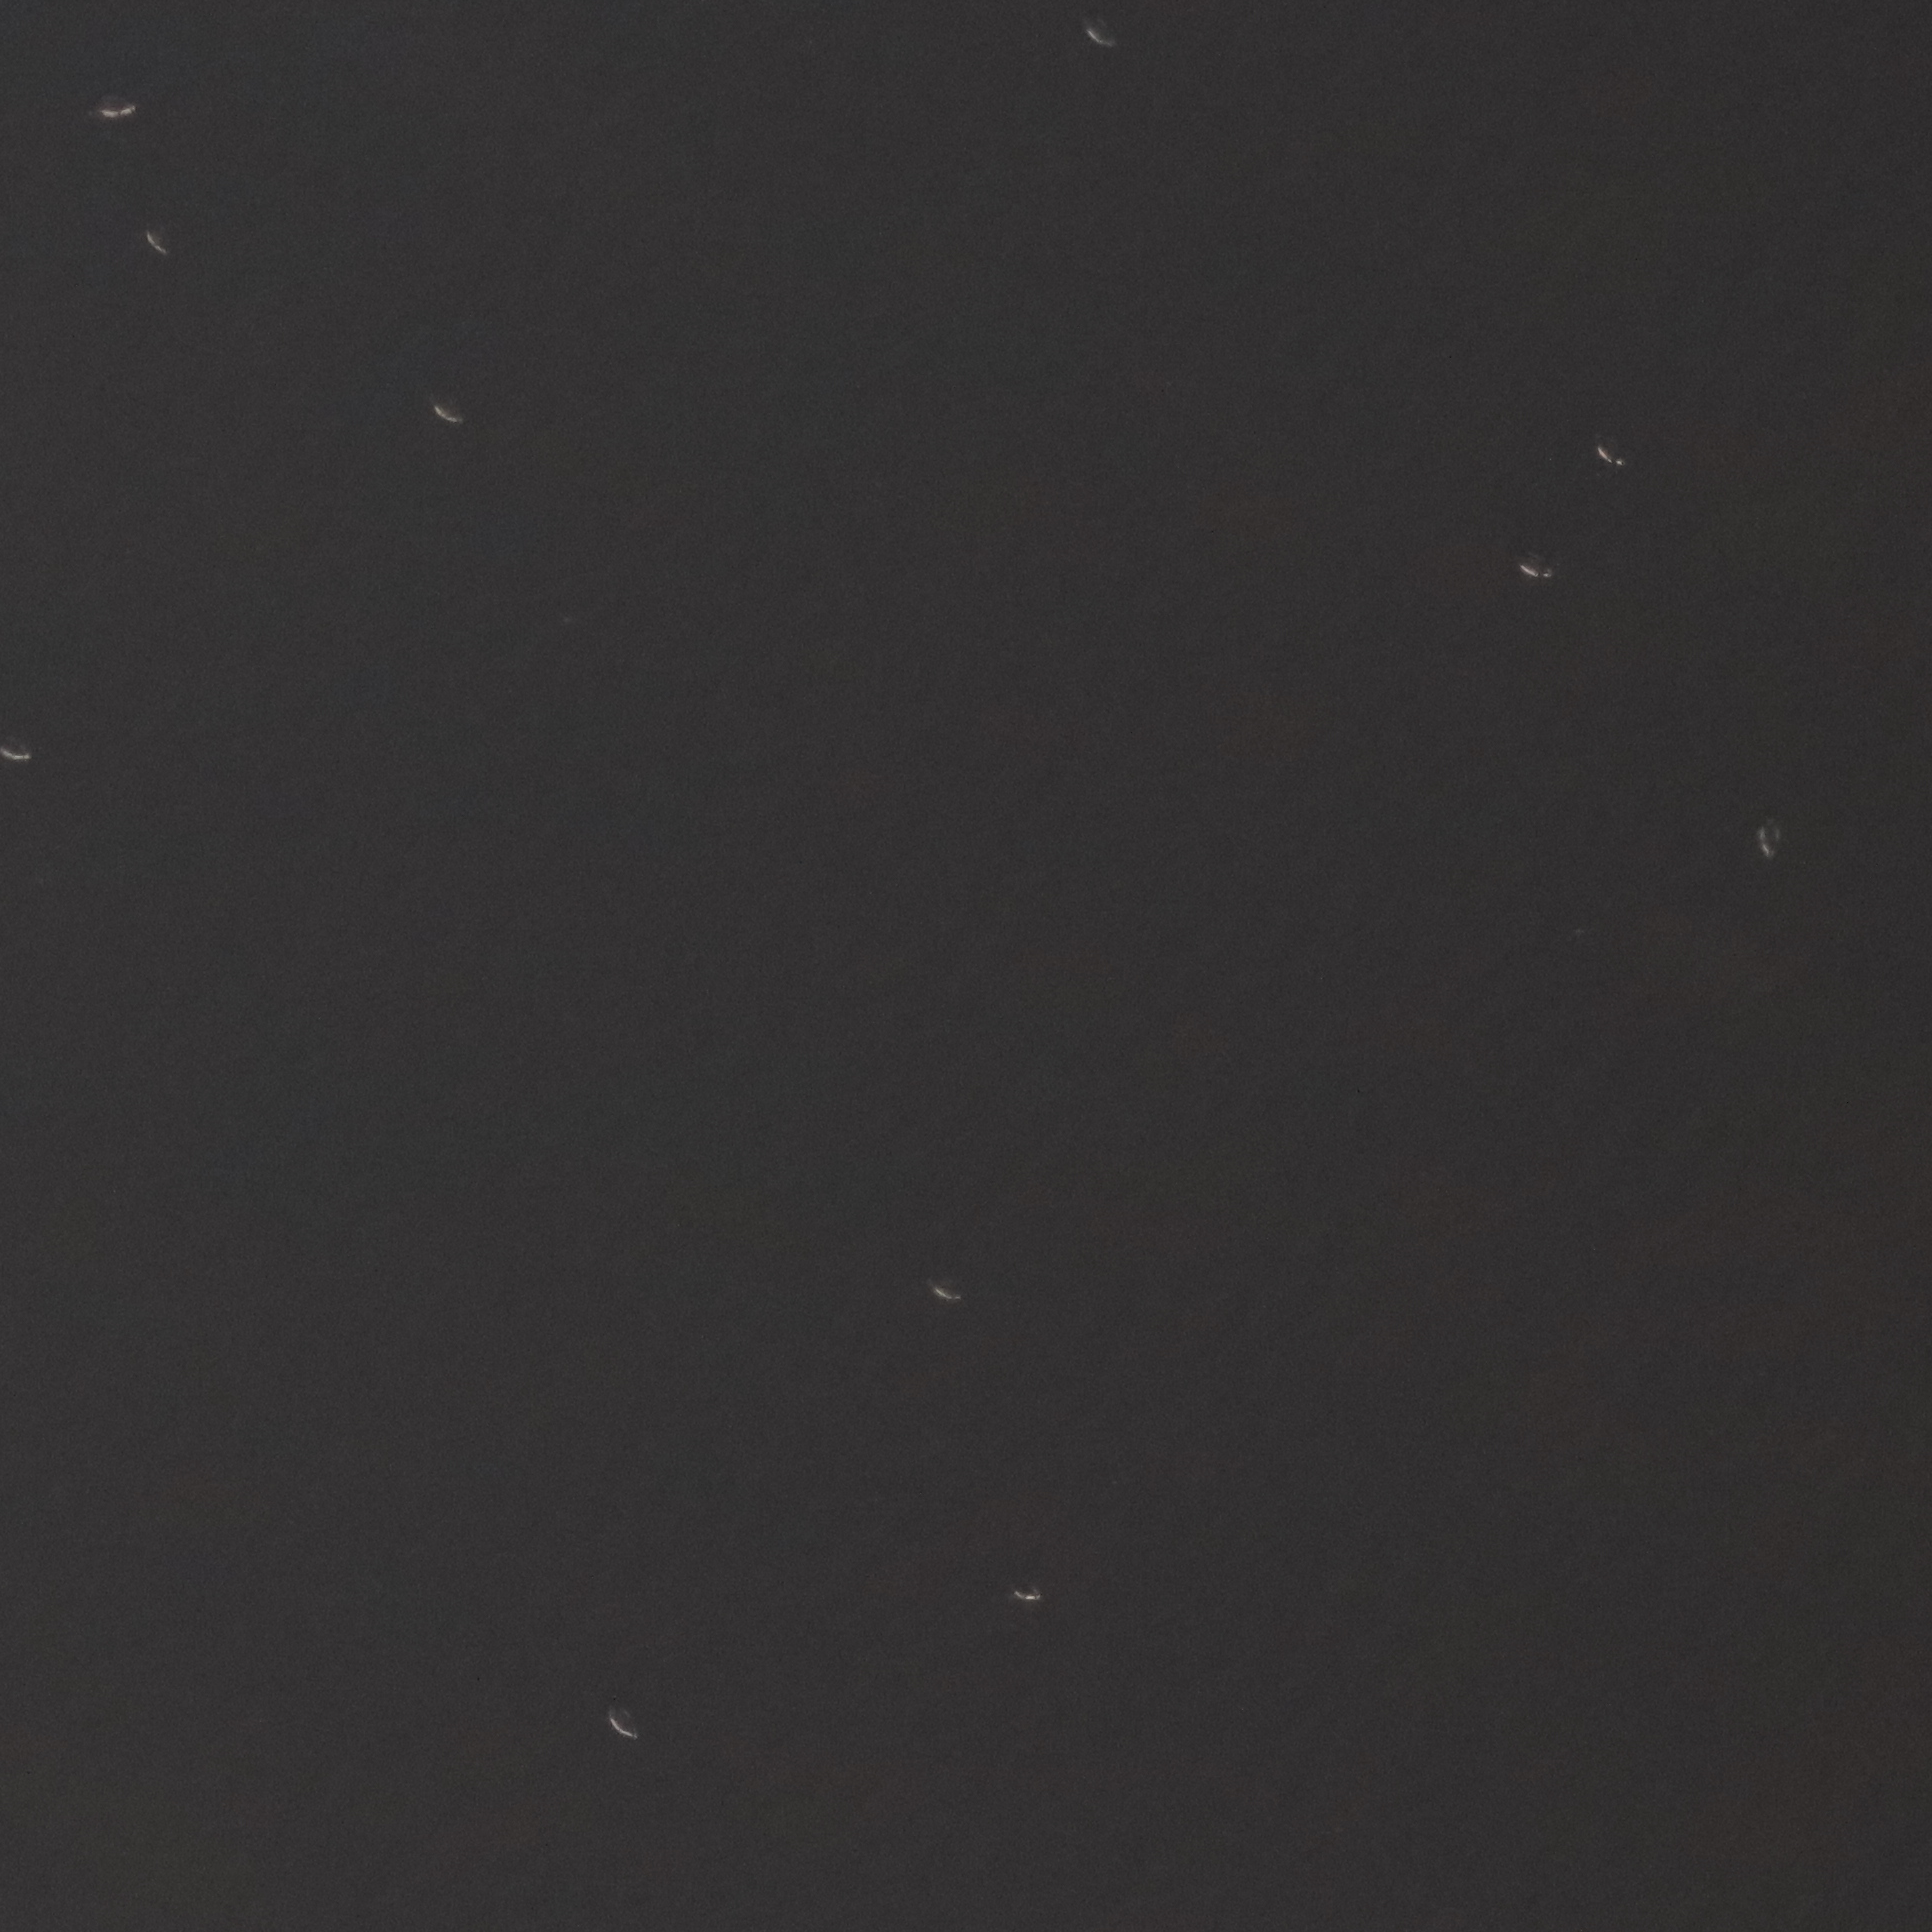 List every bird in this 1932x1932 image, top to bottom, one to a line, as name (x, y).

brant (1100, 35)
brant (117, 99)
brant (157, 248)
brant (447, 411)
brant (1608, 455)
brant (1534, 569)
brant (20, 752)
brant (1770, 839)
brant (946, 1285)
brant (1031, 1596)
brant (622, 1722)